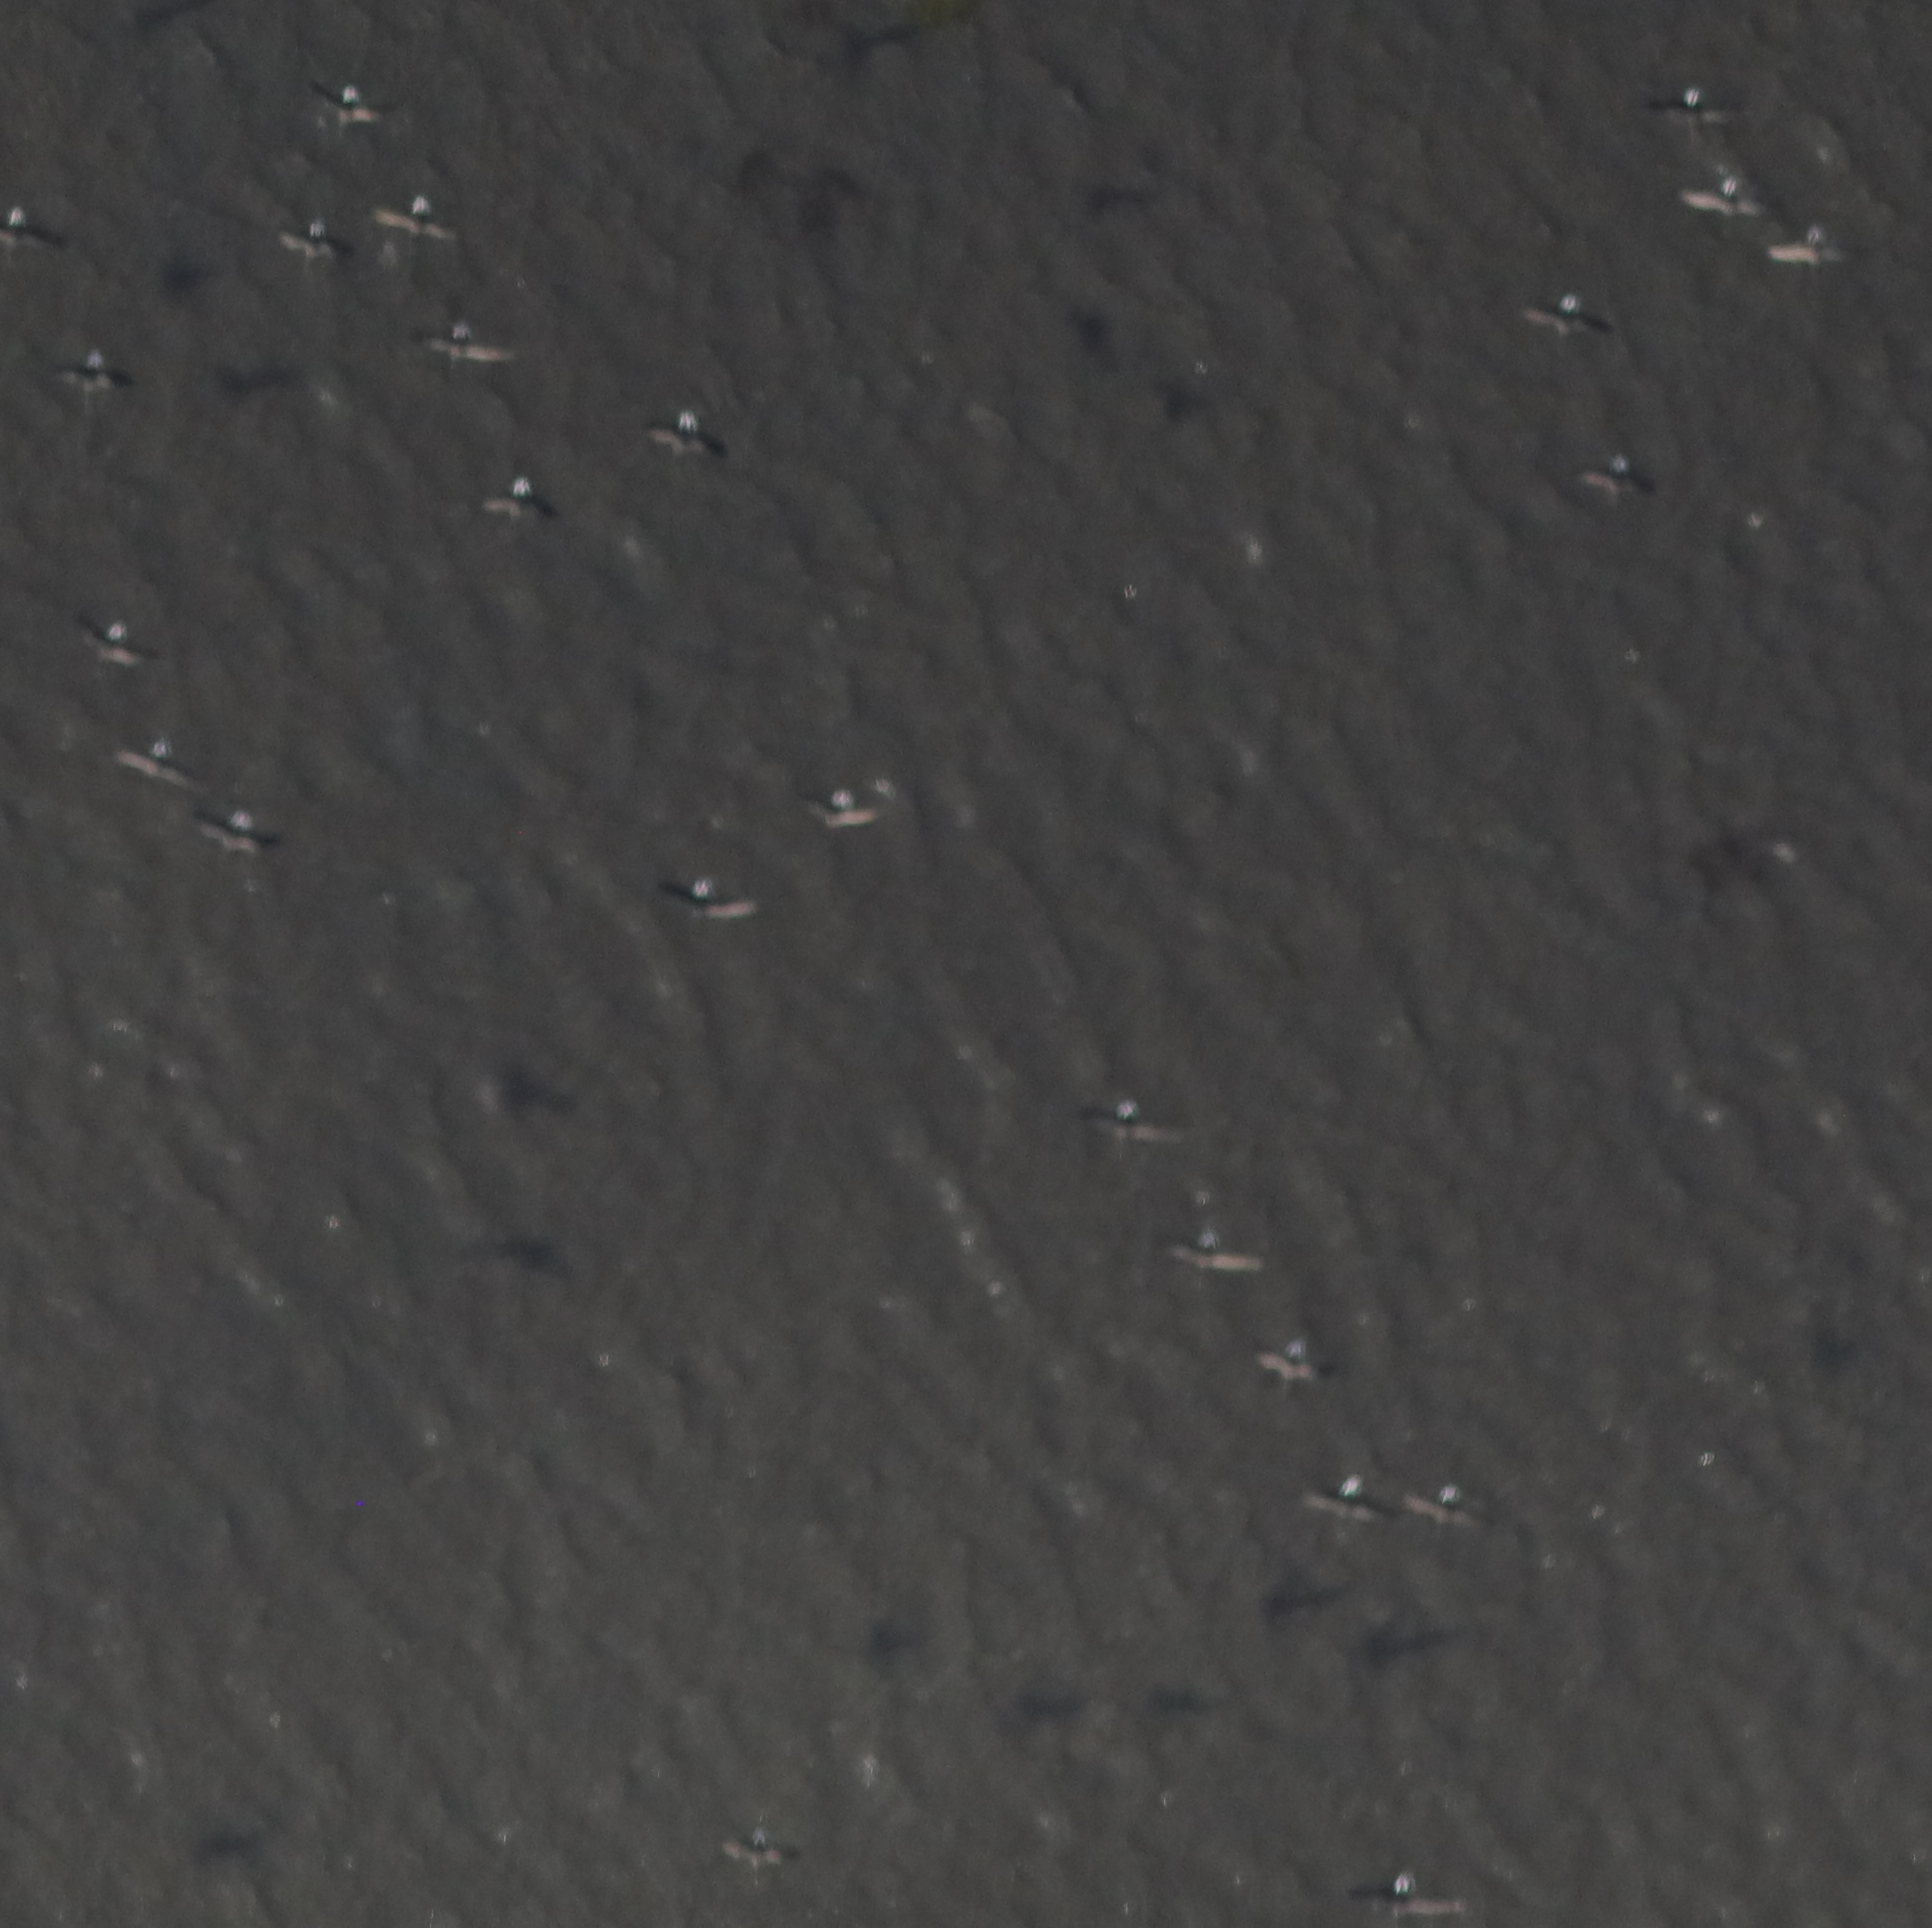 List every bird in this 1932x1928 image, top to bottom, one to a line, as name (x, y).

brant (1692, 111)
brant (344, 112)
brant (1728, 201)
brant (411, 229)
brant (8, 234)
brant (314, 248)
brant (1816, 250)
brant (1565, 321)
brant (459, 349)
brant (89, 379)
brant (686, 439)
brant (1614, 478)
brant (516, 505)
brant (111, 651)
brant (158, 769)
brant (844, 816)
brant (238, 837)
brant (705, 906)
brant (1123, 1124)
brant (1206, 1251)
brant (1289, 1369)
brant (1343, 1502)
brant (1443, 1511)
brant (757, 1857)
brant (1399, 1906)